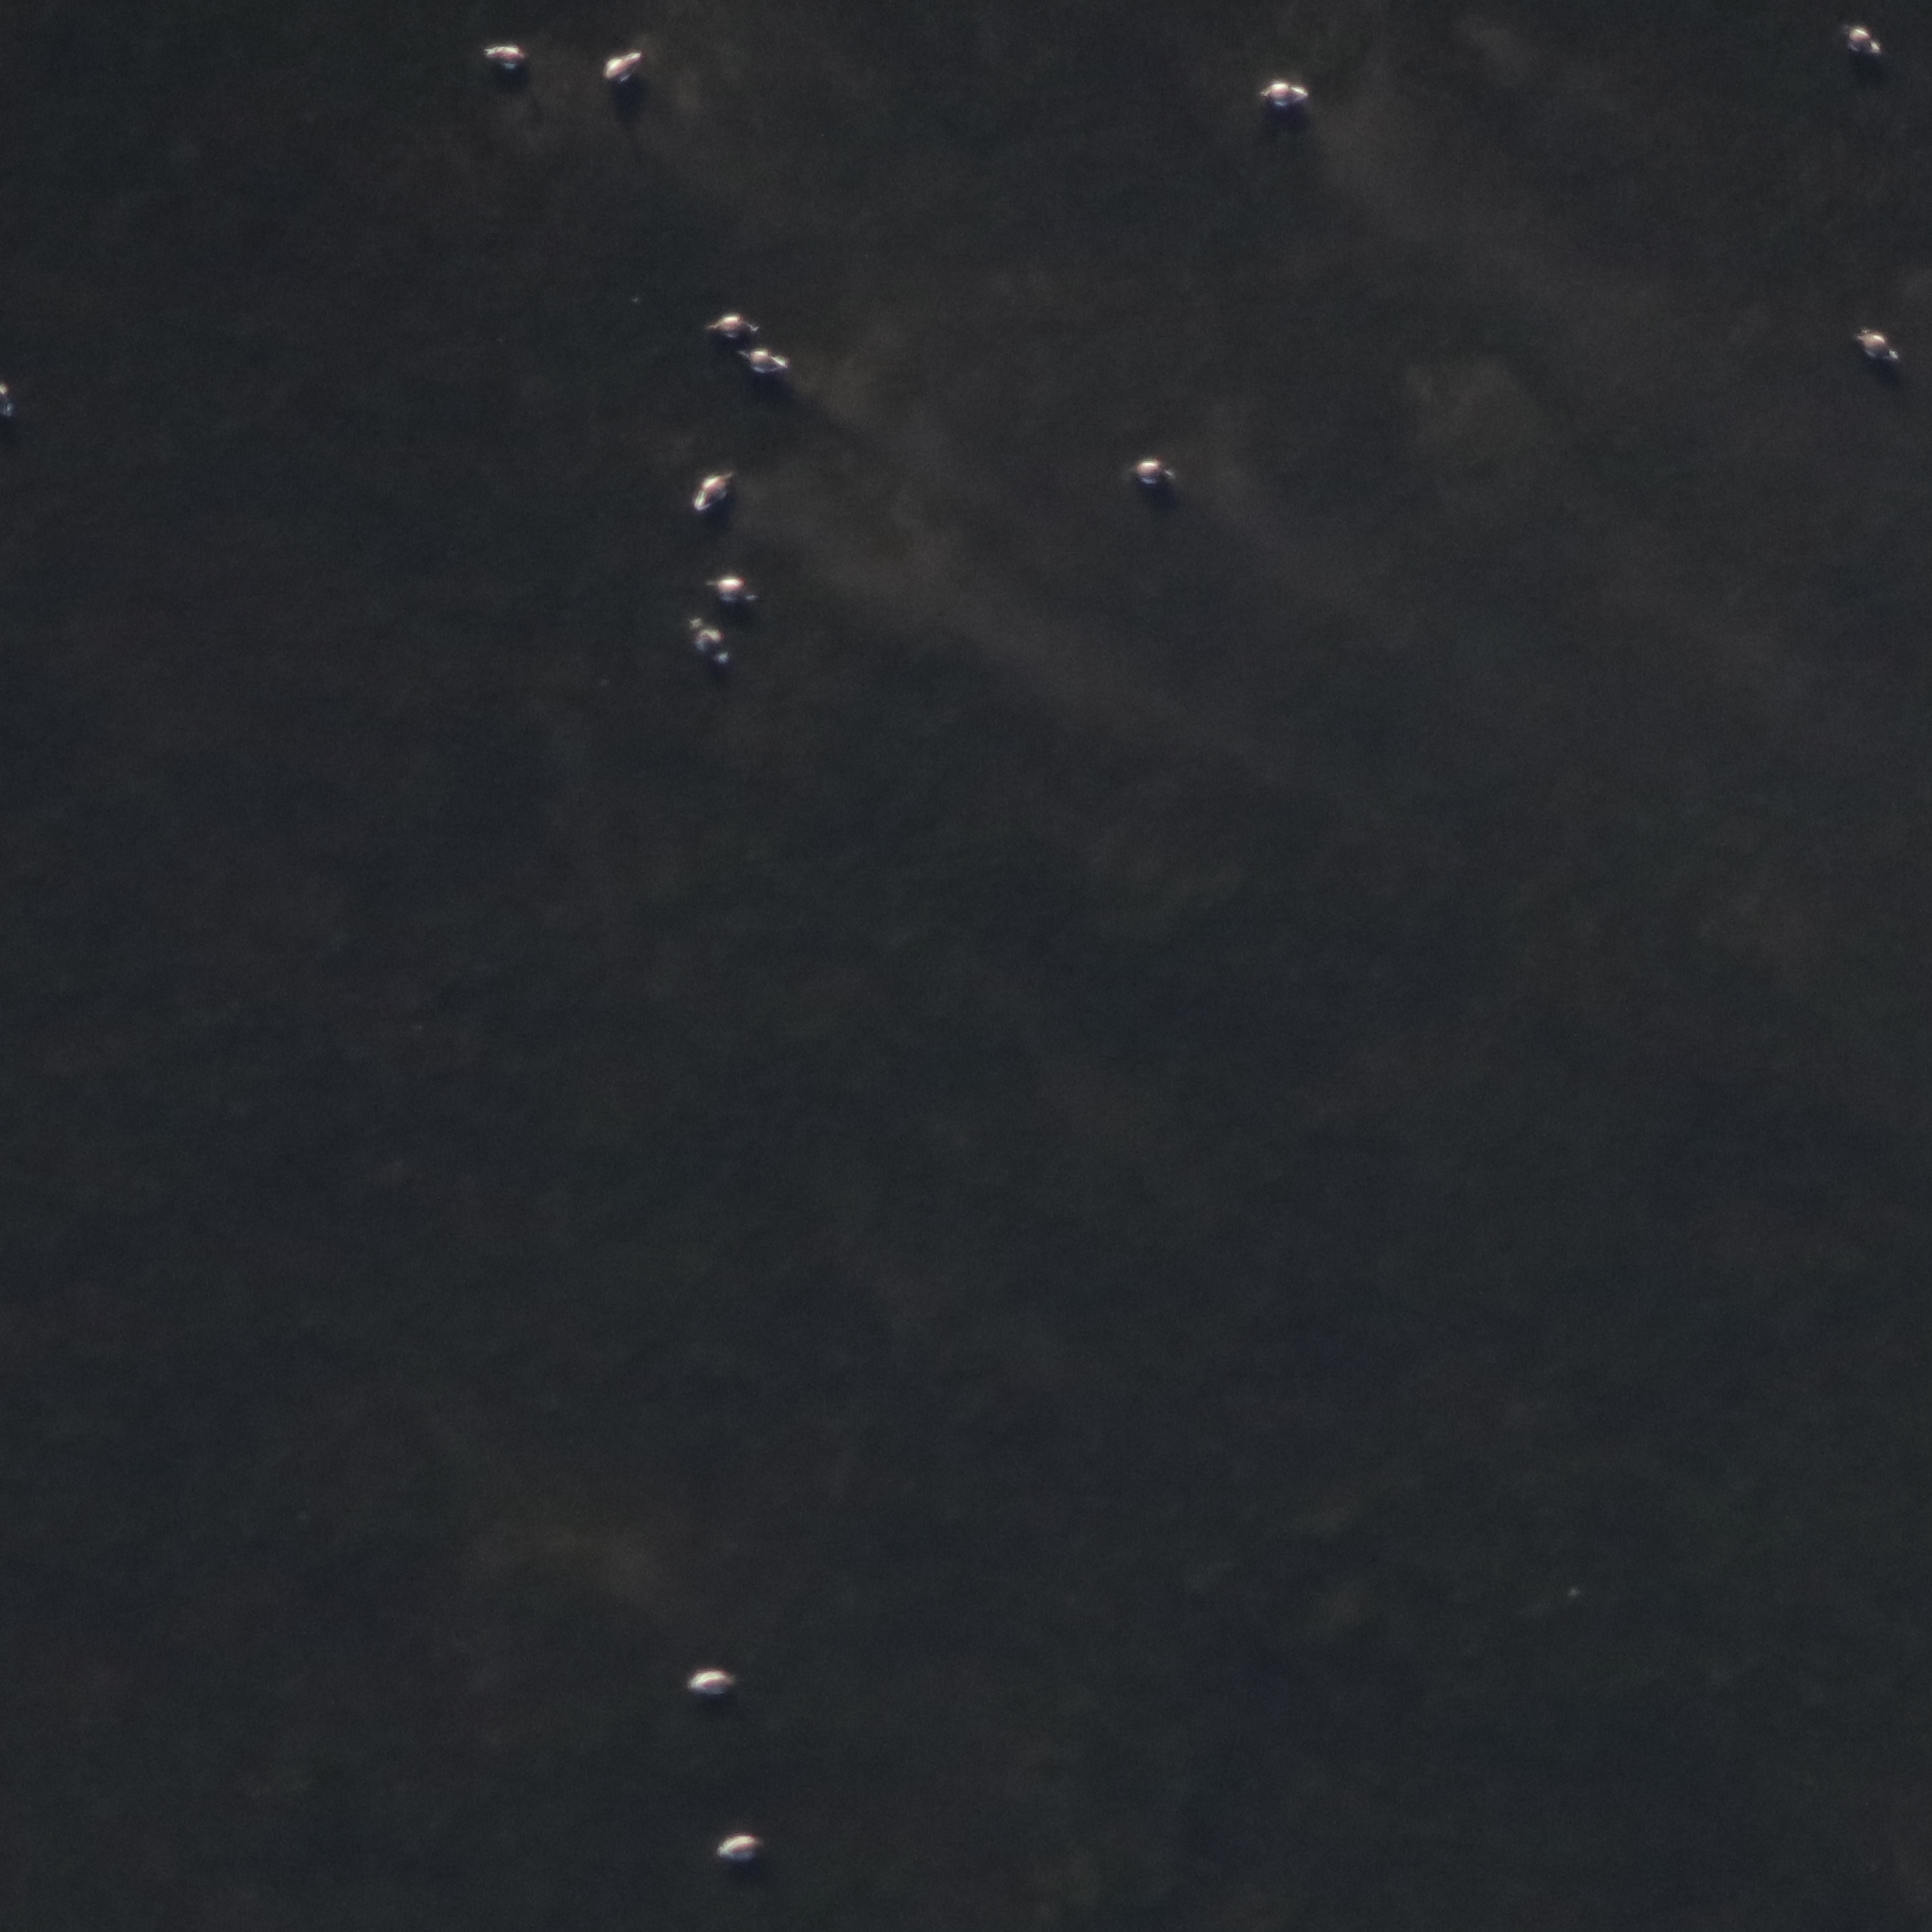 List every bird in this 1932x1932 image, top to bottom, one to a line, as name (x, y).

brant (1860, 39)
brant (507, 56)
brant (619, 63)
brant (1282, 97)
brant (740, 335)
brant (1873, 346)
brant (763, 362)
brant (1152, 475)
brant (714, 490)
brant (735, 593)
brant (710, 642)
other bird (707, 1674)
other bird (746, 1848)